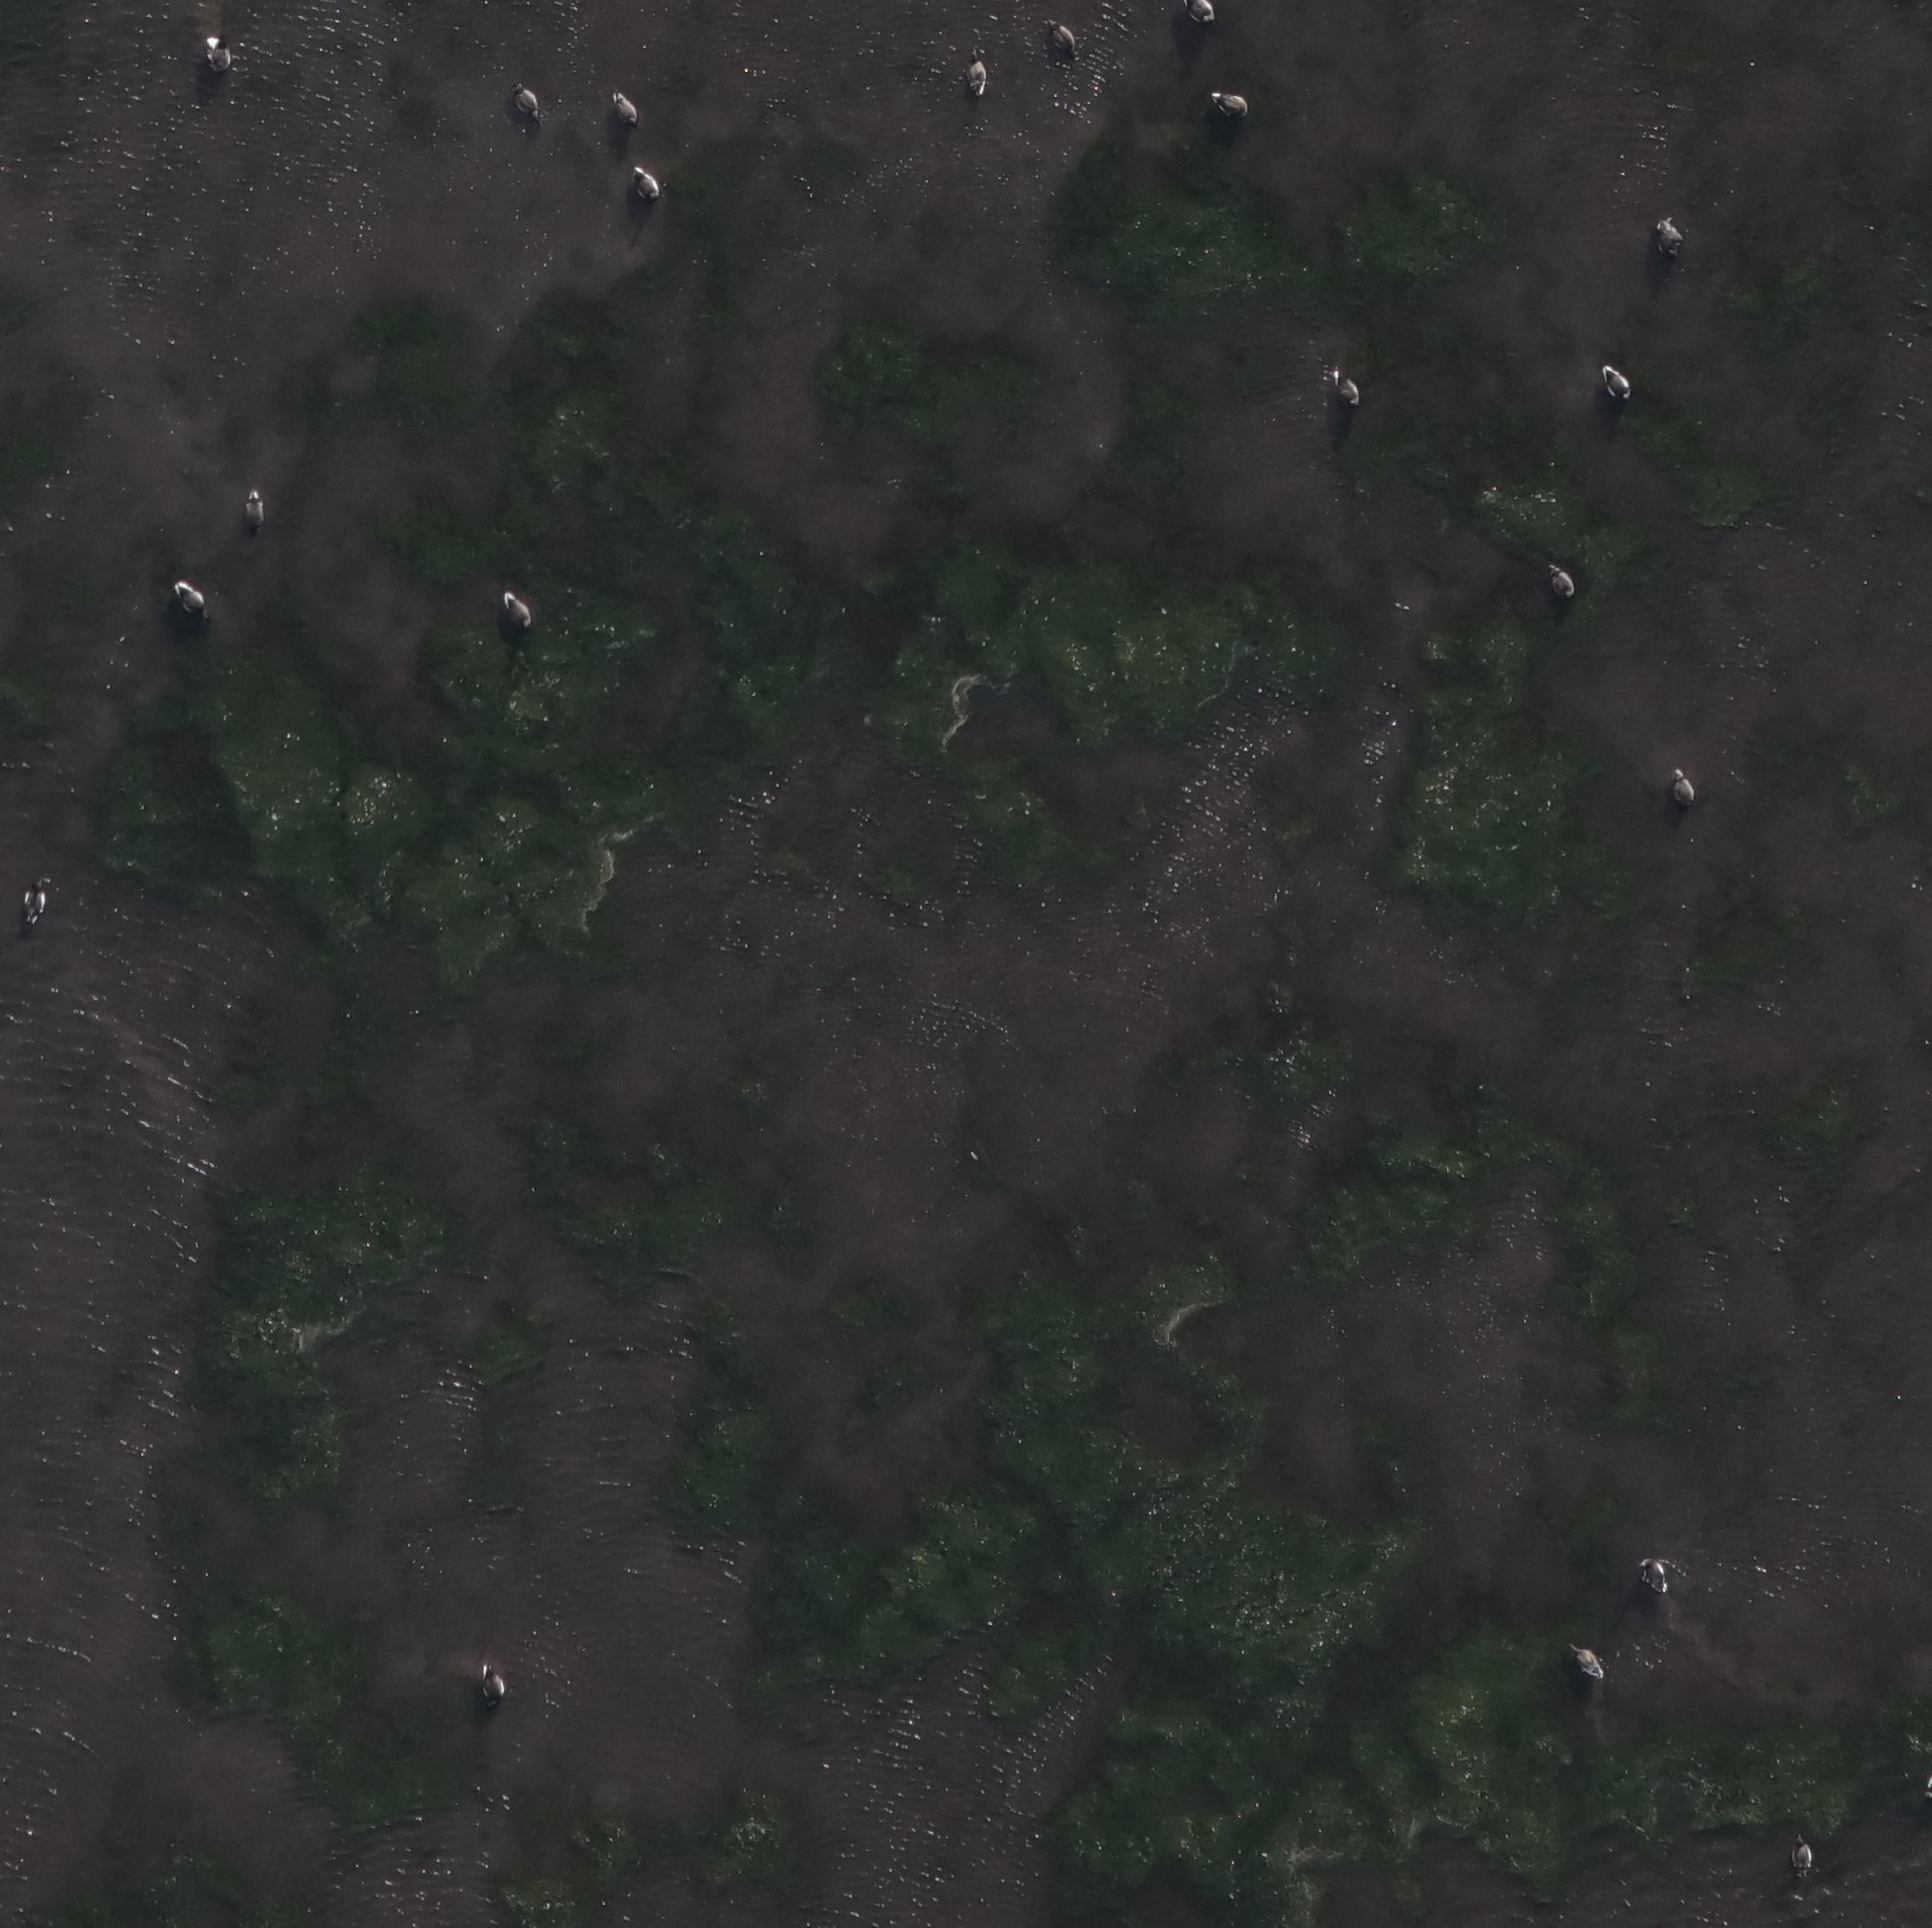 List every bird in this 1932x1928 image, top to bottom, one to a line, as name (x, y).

brant (1198, 7)
brant (1065, 39)
brant (220, 53)
brant (977, 73)
brant (528, 102)
brant (1230, 105)
brant (627, 112)
brant (647, 185)
brant (1672, 239)
brant (1616, 385)
brant (1344, 390)
brant (254, 511)
brant (1562, 583)
brant (191, 601)
brant (520, 612)
brant (1682, 792)
brant (36, 901)
brant (1653, 1575)
brant (1589, 1665)
brant (494, 1685)
brant (1804, 1857)